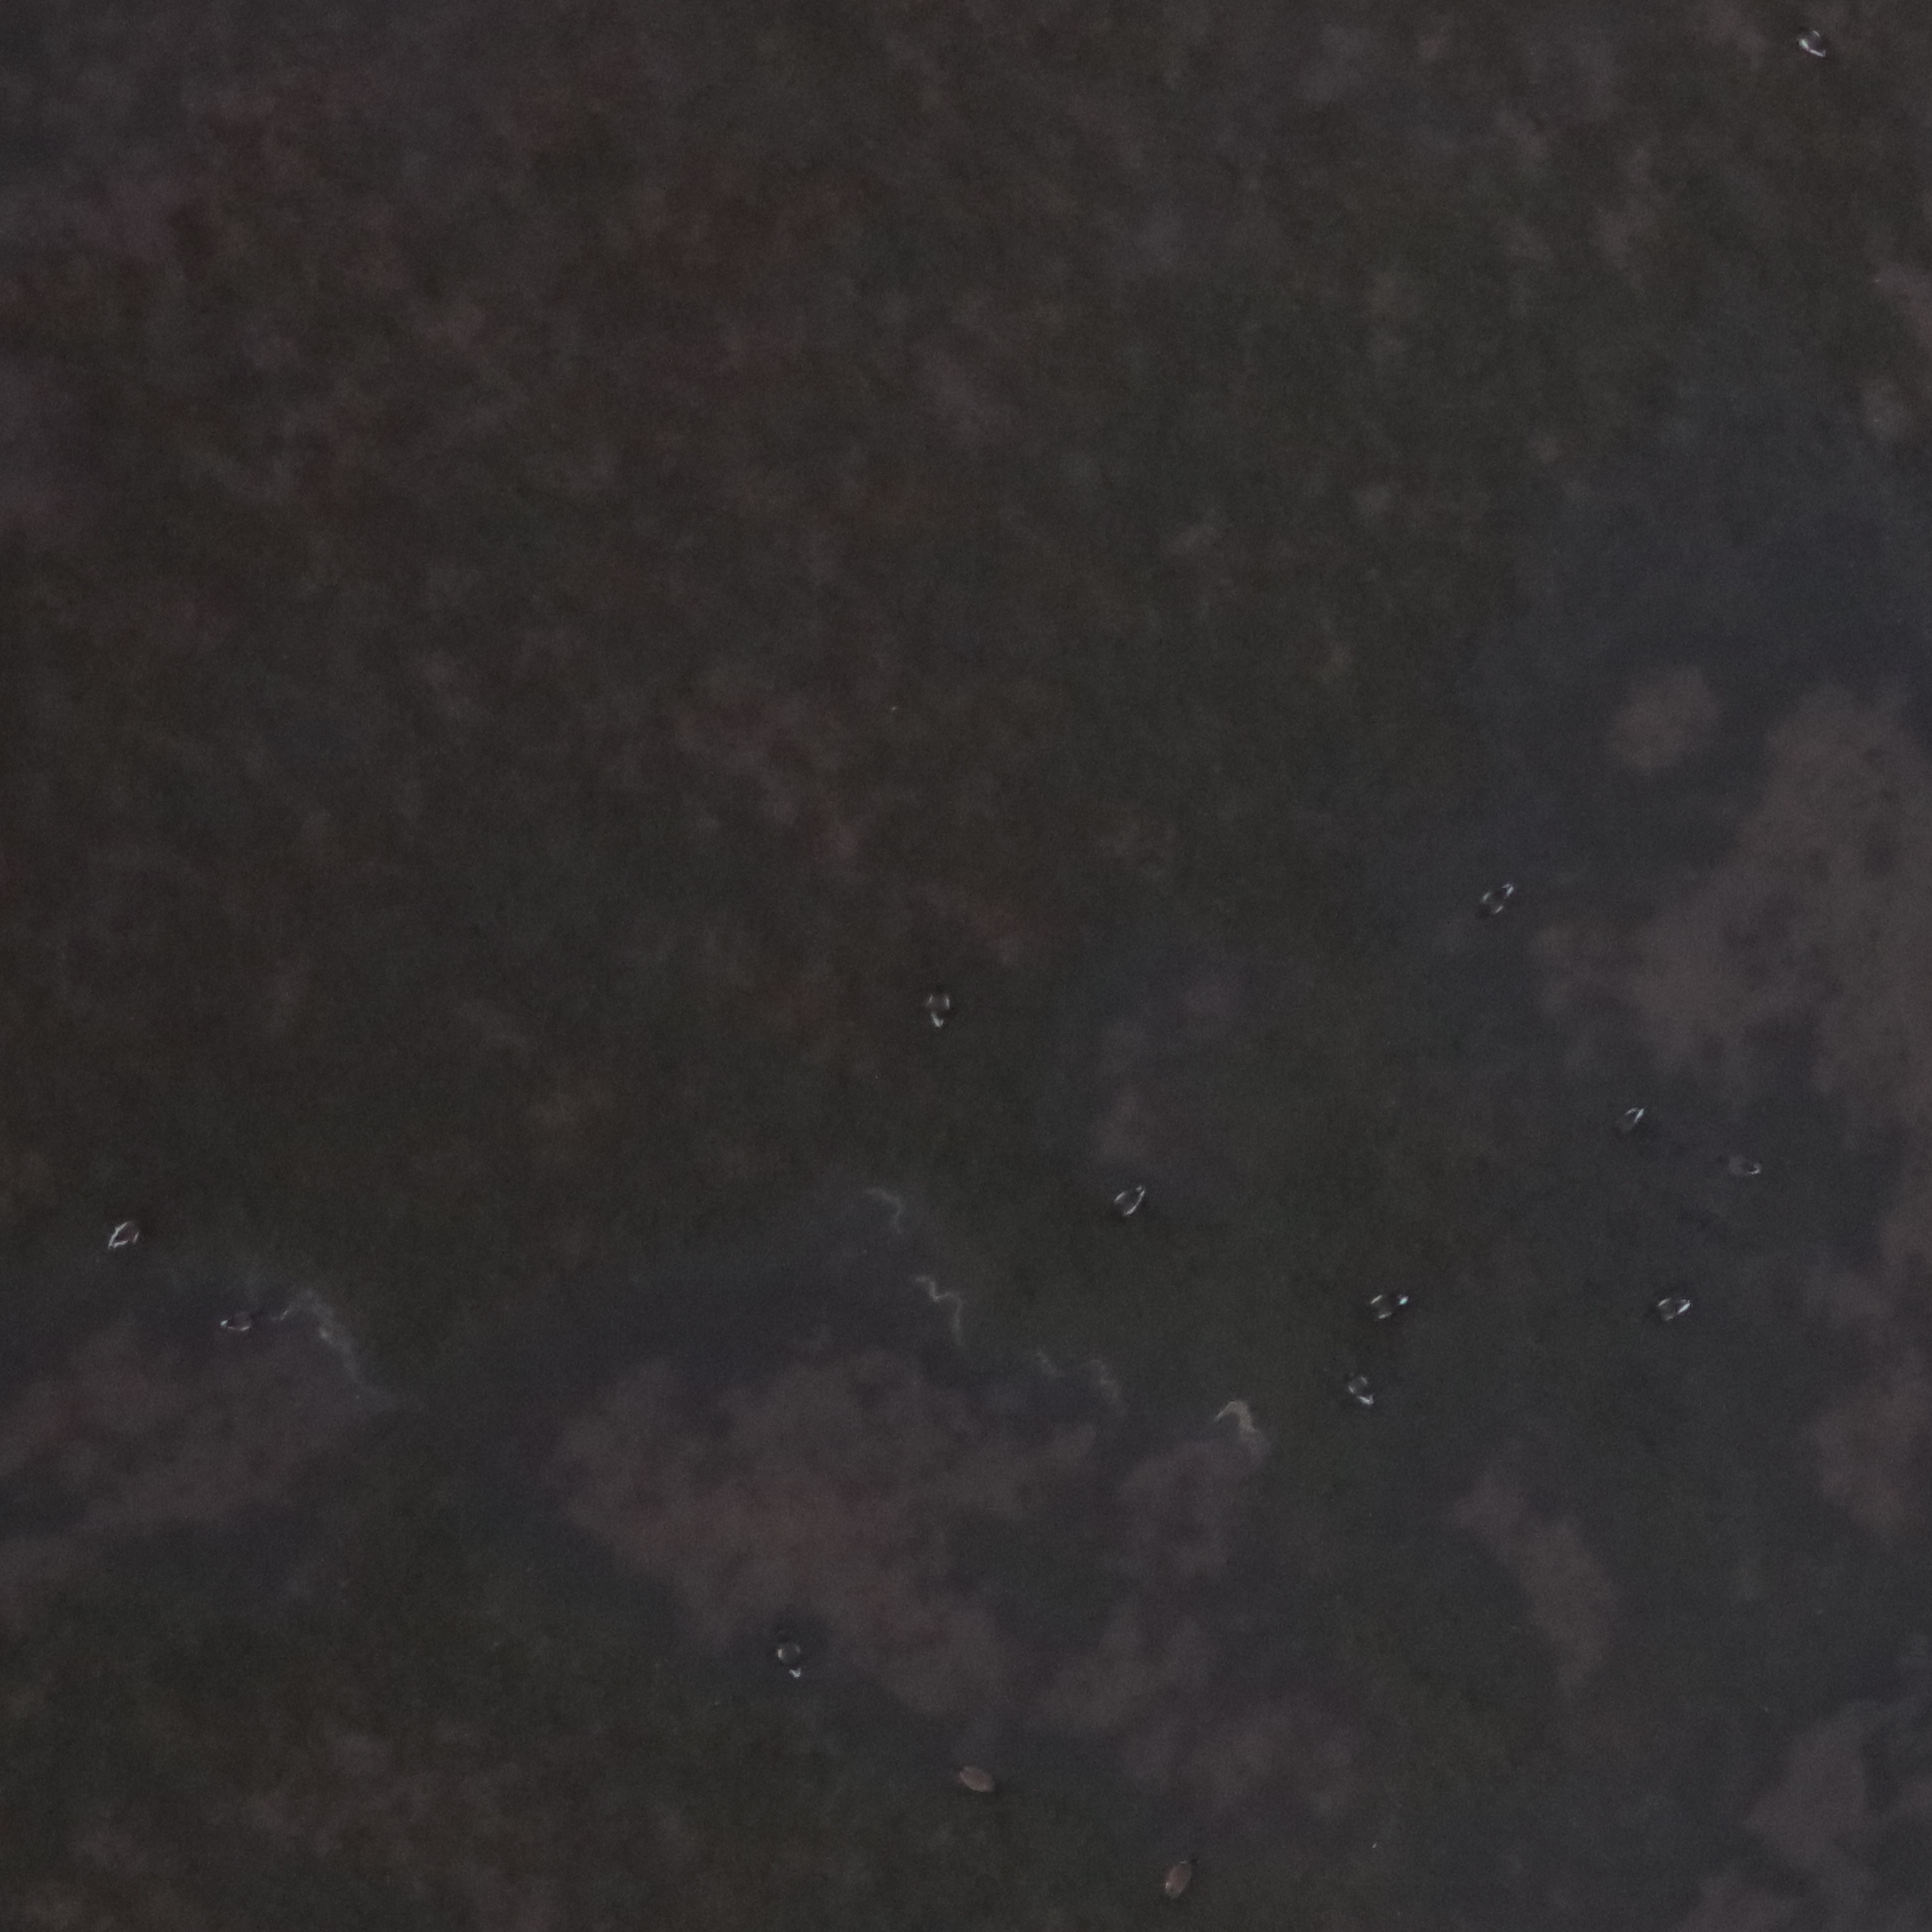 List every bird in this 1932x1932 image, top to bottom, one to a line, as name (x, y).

brant (1813, 41)
brant (1497, 898)
brant (937, 1006)
brant (1629, 1123)
brant (1738, 1166)
brant (1129, 1203)
brant (125, 1234)
brant (1386, 1306)
brant (1671, 1309)
brant (242, 1323)
brant (1359, 1386)
brant (789, 1655)
Canada goose (977, 1779)
Canada goose (1179, 1878)